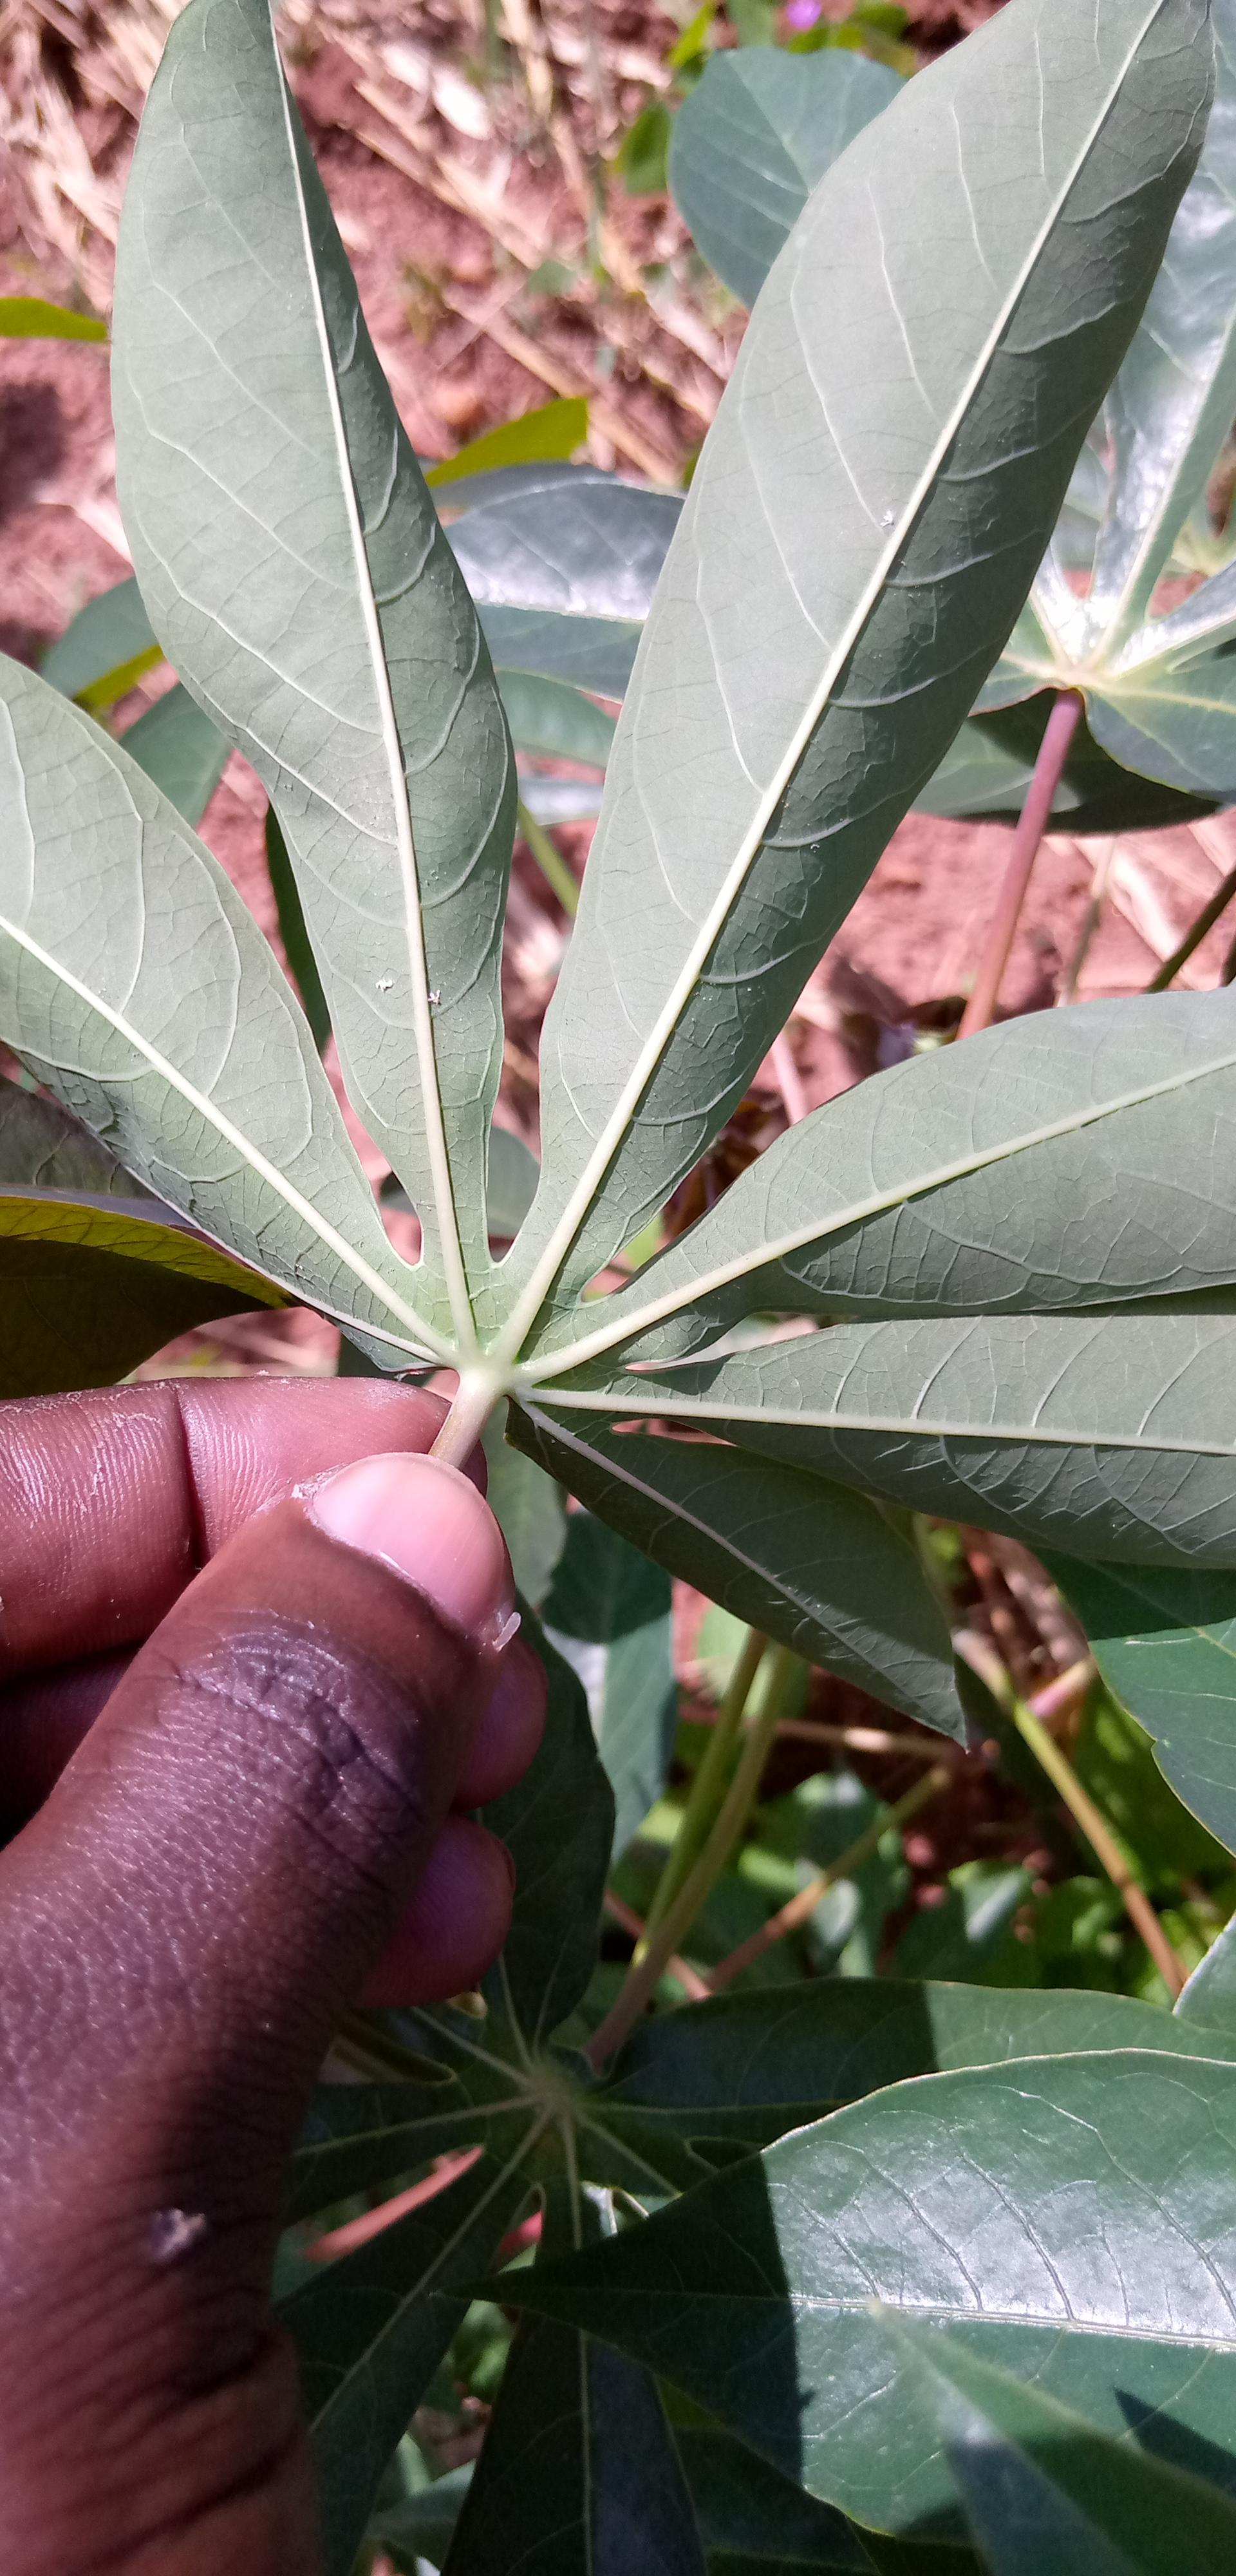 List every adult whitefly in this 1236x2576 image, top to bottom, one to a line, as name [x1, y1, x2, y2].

whitefly [877, 507, 901, 531]
whitefly [372, 973, 395, 993]
whitefly [428, 987, 442, 1007]